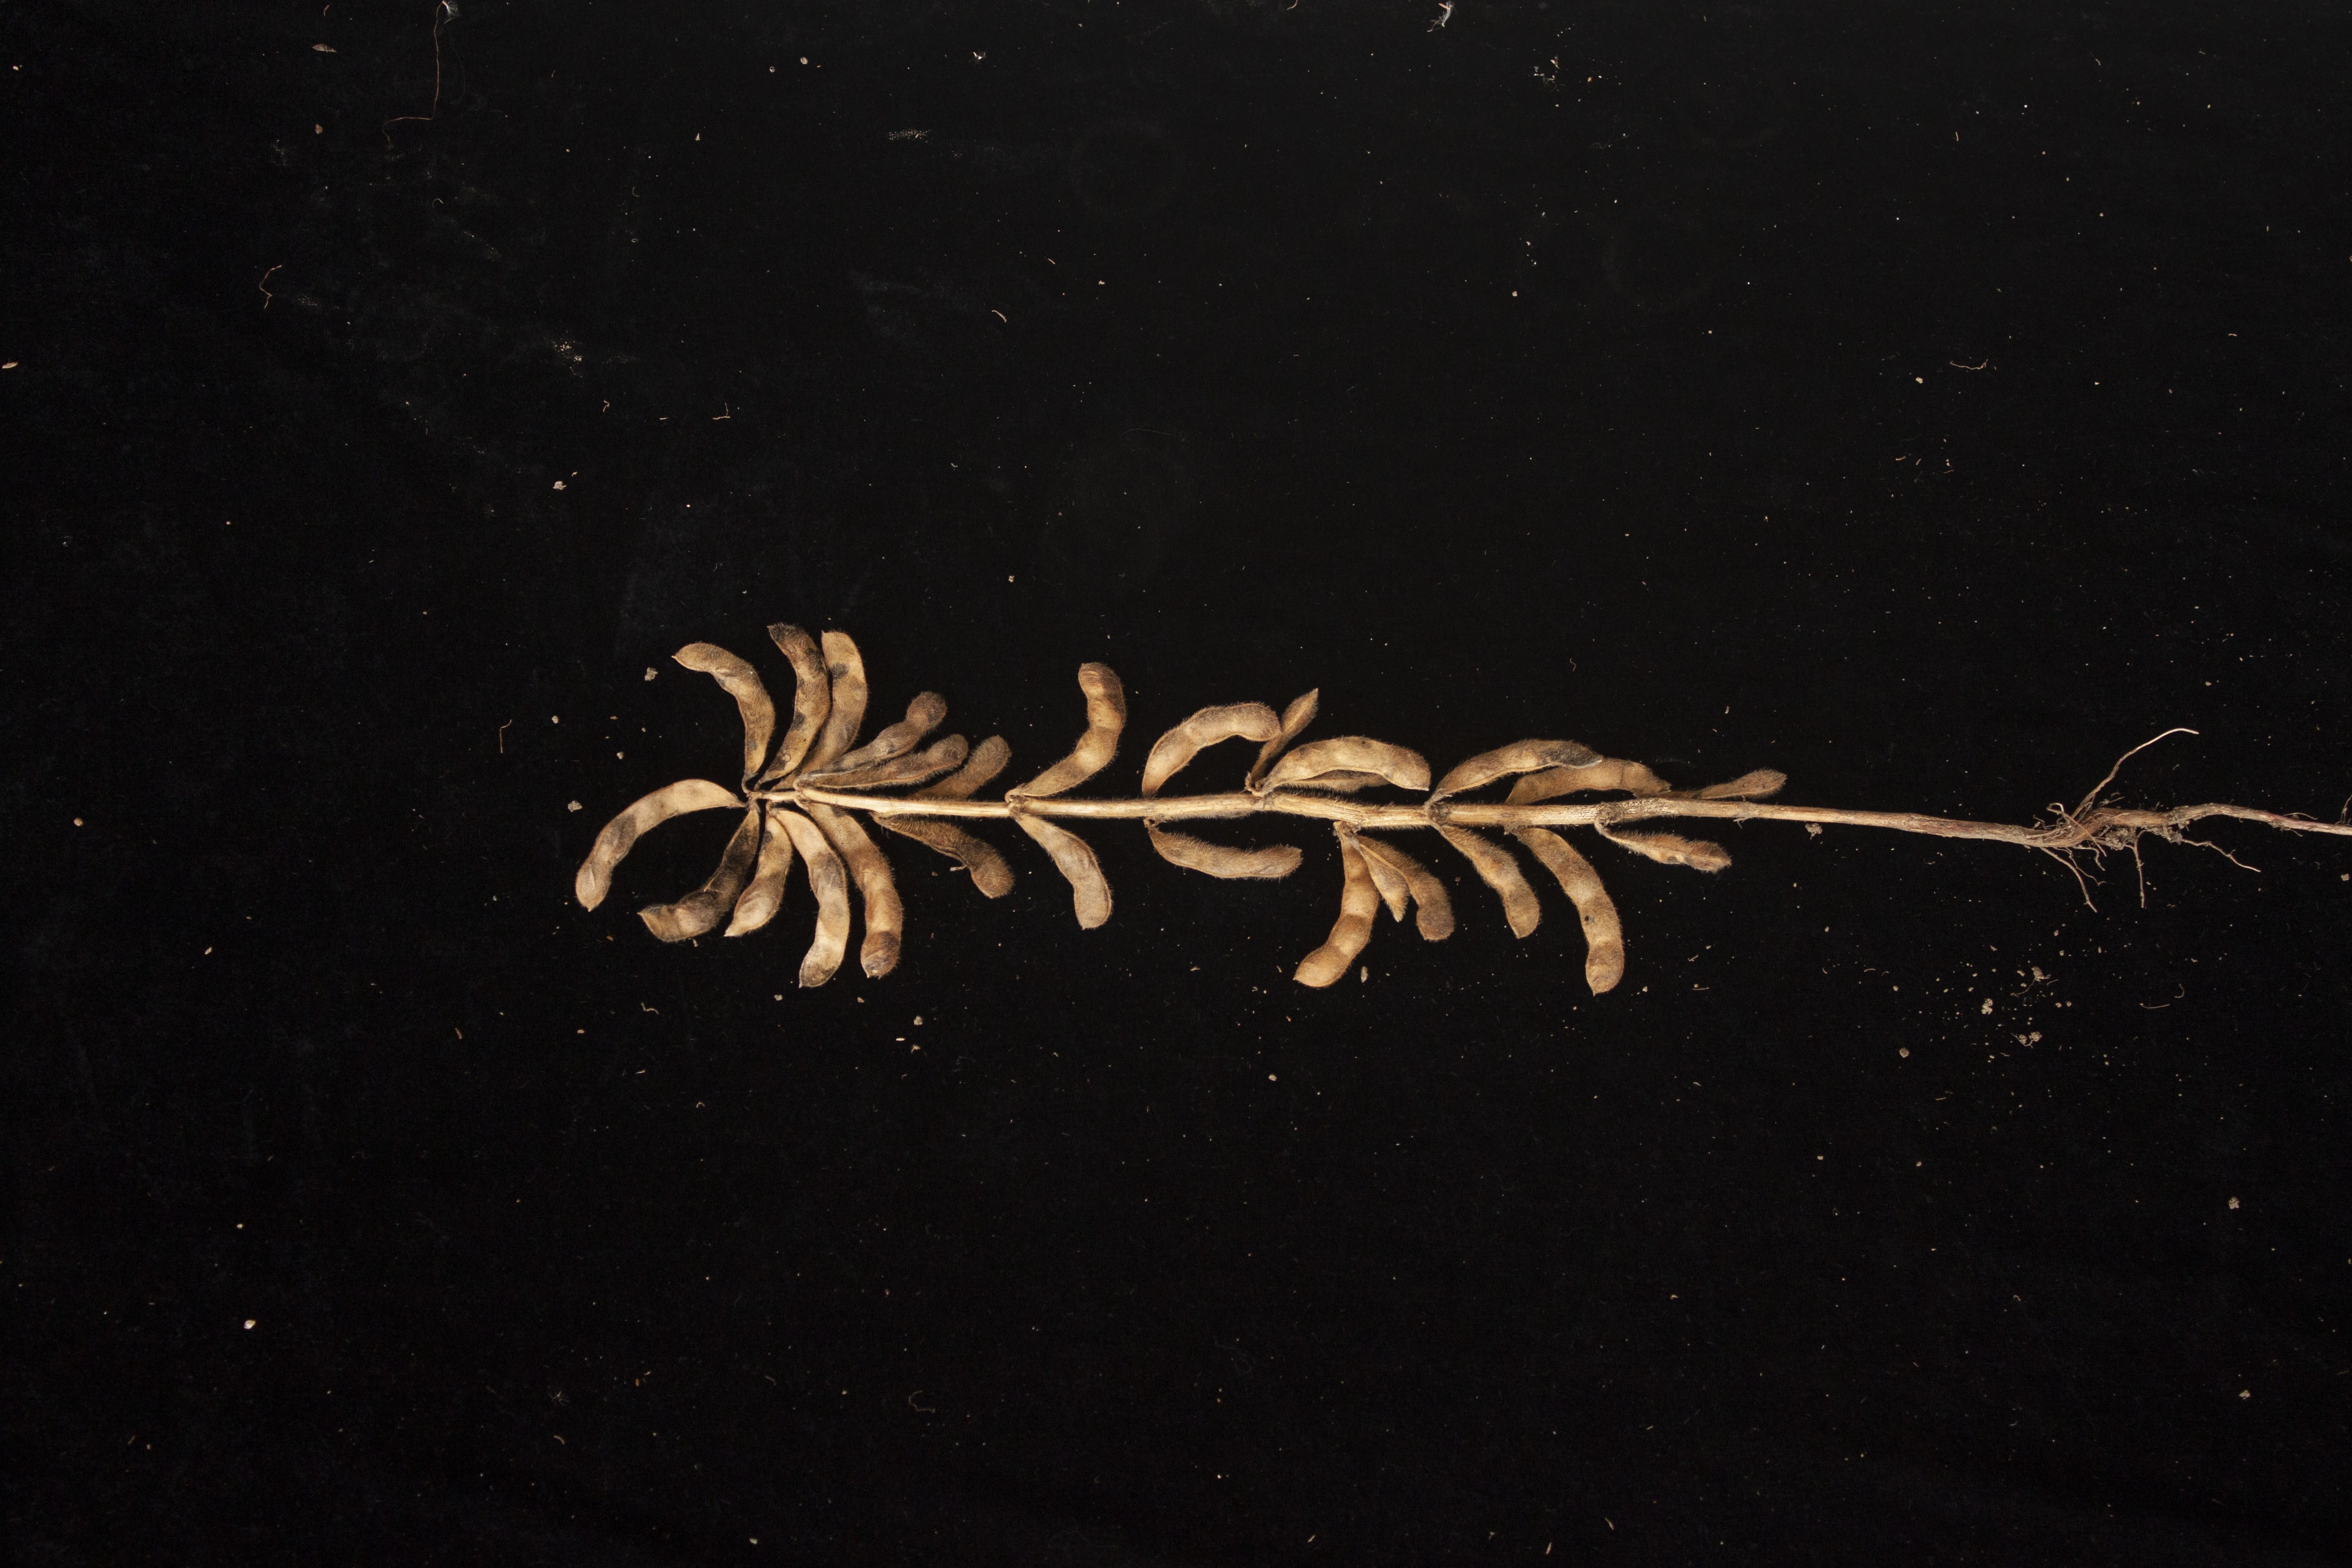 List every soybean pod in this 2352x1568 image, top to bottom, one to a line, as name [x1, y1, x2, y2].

soybean pod [754, 624, 829, 791]
soybean pod [774, 634, 868, 791]
soybean pod [672, 645, 774, 785]
soybean pod [1011, 664, 1126, 802]
soybean pod [1244, 690, 1319, 787]
soybean pod [827, 693, 946, 773]
soybean pod [1143, 703, 1280, 807]
soybean pod [908, 736, 1009, 799]
soybean pod [813, 737, 966, 790]
soybean pod [1261, 737, 1432, 792]
soybean pod [1425, 739, 1599, 813]
soybean pod [1508, 760, 1670, 804]
soybean pod [575, 780, 745, 910]
soybean pod [800, 802, 902, 980]
soybean pod [640, 802, 759, 941]
soybean pod [770, 807, 849, 987]
soybean pod [726, 808, 790, 937]
soybean pod [1014, 810, 1112, 930]
soybean pod [876, 816, 1013, 899]
soybean pod [1435, 821, 1538, 938]
soybean pod [1147, 821, 1300, 881]
soybean pod [1598, 824, 1730, 872]
soybean pod [1509, 826, 1624, 996]
soybean pod [1295, 830, 1377, 988]
soybean pod [1349, 833, 1454, 941]
soybean pod [1359, 846, 1408, 924]